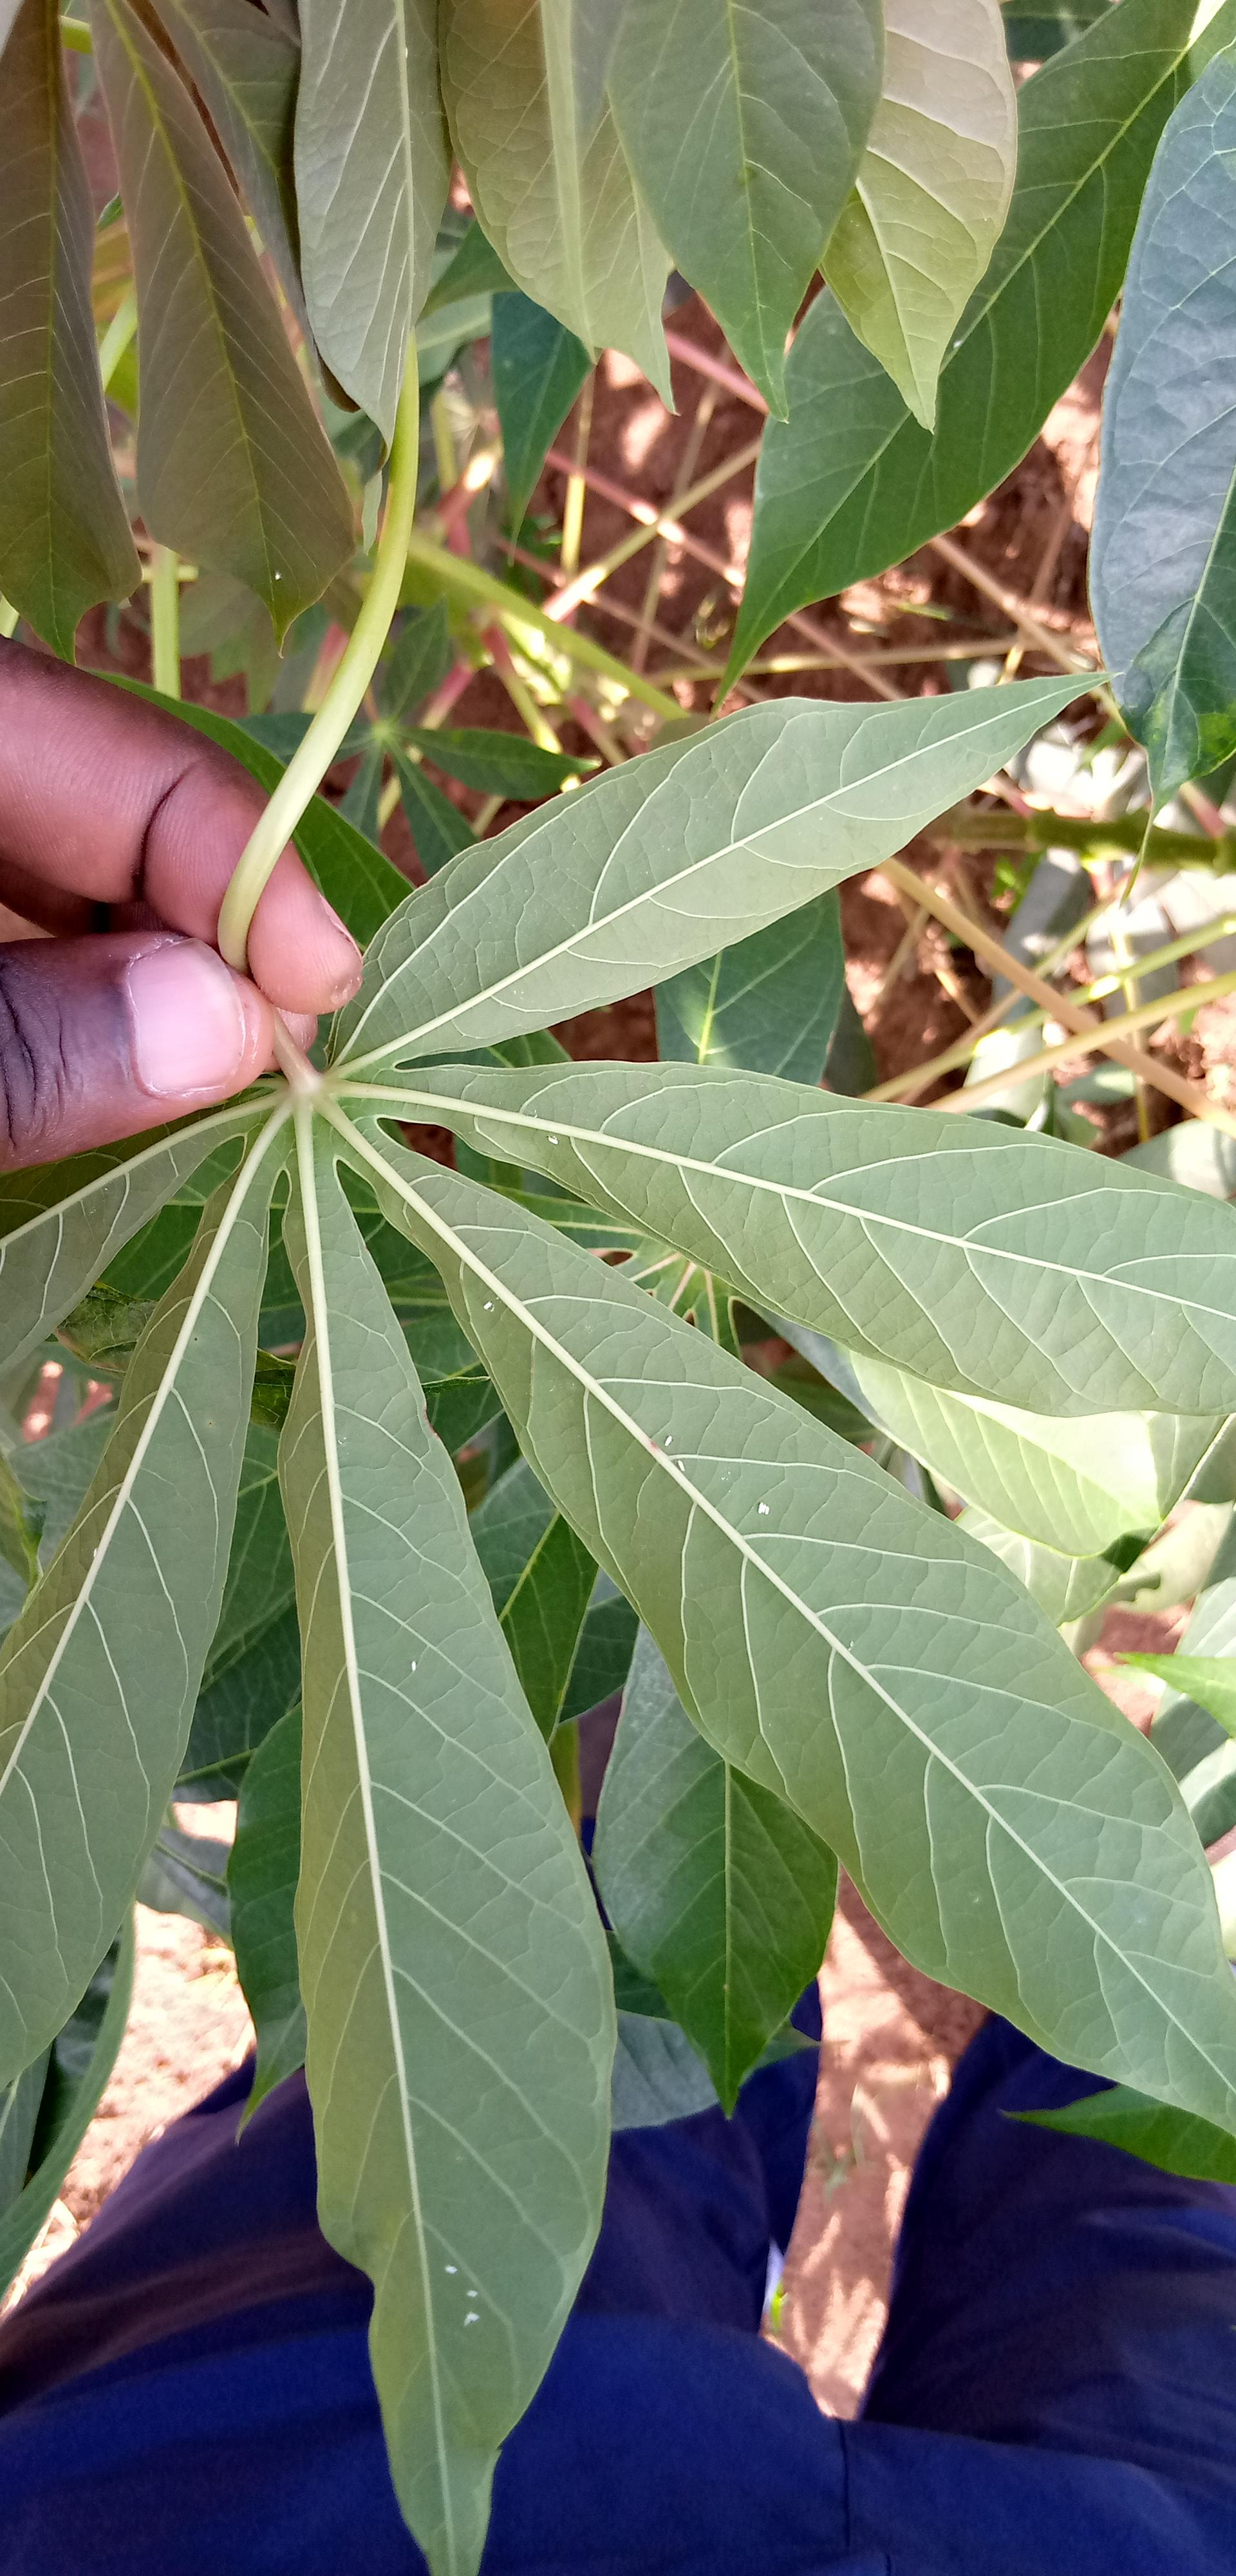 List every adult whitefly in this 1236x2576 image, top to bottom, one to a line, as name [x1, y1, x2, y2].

whitefly [544, 1130, 563, 1148]
whitefly [482, 1300, 495, 1313]
whitefly [662, 1433, 676, 1448]
whitefly [677, 1457, 687, 1474]
whitefly [756, 1501, 763, 1515]
whitefly [762, 1504, 767, 1515]
whitefly [764, 1504, 771, 1517]
whitefly [409, 1658, 422, 1674]